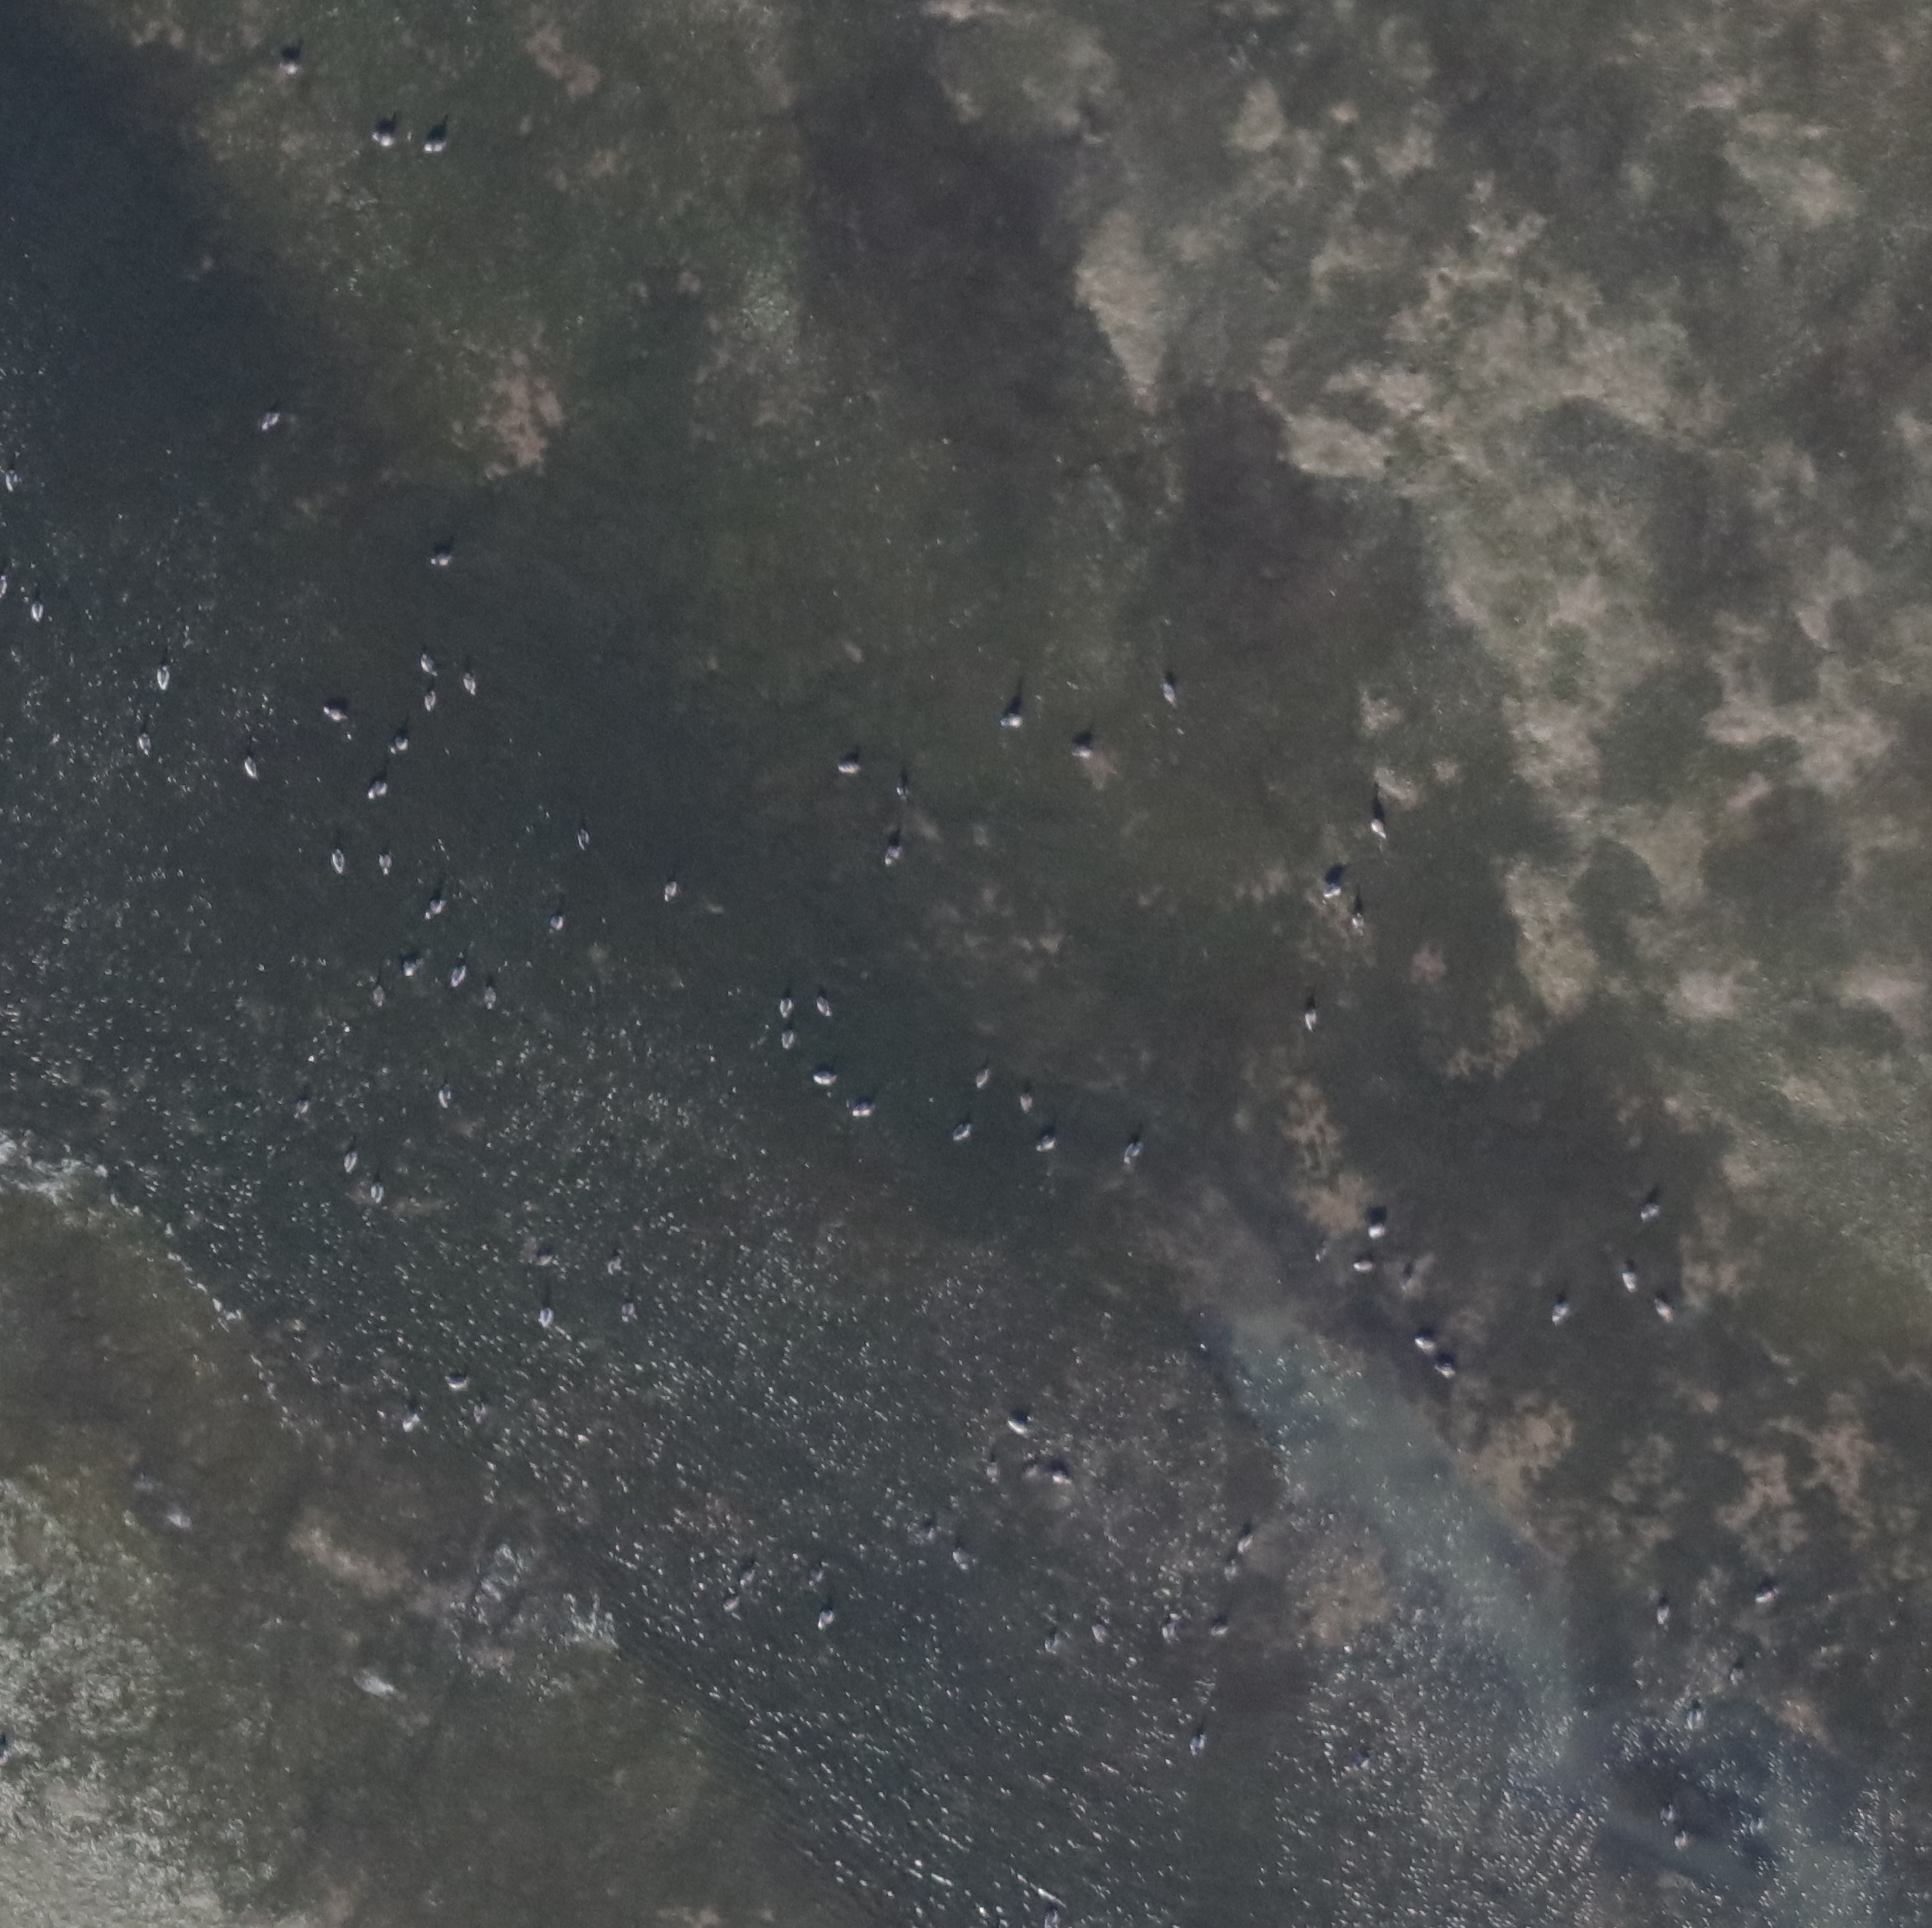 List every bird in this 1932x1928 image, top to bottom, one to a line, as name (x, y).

brant (290, 68)
brant (379, 136)
brant (432, 145)
brant (275, 424)
brant (12, 478)
brant (447, 554)
brant (2, 587)
brant (42, 612)
brant (425, 663)
brant (170, 674)
brant (473, 687)
brant (1169, 696)
brant (431, 700)
brant (329, 715)
brant (1017, 721)
brant (148, 732)
brant (398, 749)
brant (1093, 755)
brant (251, 772)
brant (853, 773)
brant (379, 791)
brant (907, 795)
brant (1378, 827)
brant (590, 838)
brant (893, 857)
brant (334, 862)
brant (387, 868)
brant (679, 888)
brant (1333, 897)
brant (433, 912)
brant (550, 926)
brant (1364, 930)
brant (412, 967)
brant (455, 978)
brant (486, 991)
brant (379, 993)
brant (830, 1000)
brant (787, 1006)
brant (1313, 1021)
brant (798, 1040)
brant (828, 1082)
brant (981, 1084)
brant (447, 1099)
brant (302, 1101)
brant (1027, 1101)
brant (865, 1110)
brant (970, 1128)
brant (1046, 1149)
brant (1143, 1156)
brant (352, 1158)
brant (380, 1196)
brant (1655, 1212)
brant (1385, 1226)
brant (1323, 1252)
brant (548, 1263)
brant (618, 1265)
brant (1373, 1269)
brant (1407, 1284)
brant (1632, 1288)
brant (634, 1305)
brant (1556, 1313)
brant (1667, 1314)
brant (549, 1319)
brant (1428, 1340)
brant (1457, 1375)
brant (466, 1380)
brant (481, 1408)
brant (417, 1417)
brant (1012, 1429)
brant (991, 1464)
brant (1031, 1466)
brant (1070, 1481)
brant (929, 1529)
brant (1246, 1539)
brant (964, 1566)
brant (820, 1570)
brant (1229, 1570)
brant (751, 1571)
brant (1768, 1595)
brant (732, 1608)
brant (834, 1616)
brant (1673, 1617)
brant (1099, 1632)
brant (1174, 1632)
brant (1226, 1633)
brant (1055, 1636)
brant (1733, 1687)
brant (1696, 1720)
brant (1199, 1740)
brant (1360, 1759)
brant (1662, 1813)
brant (1681, 1833)
brant (1050, 1917)